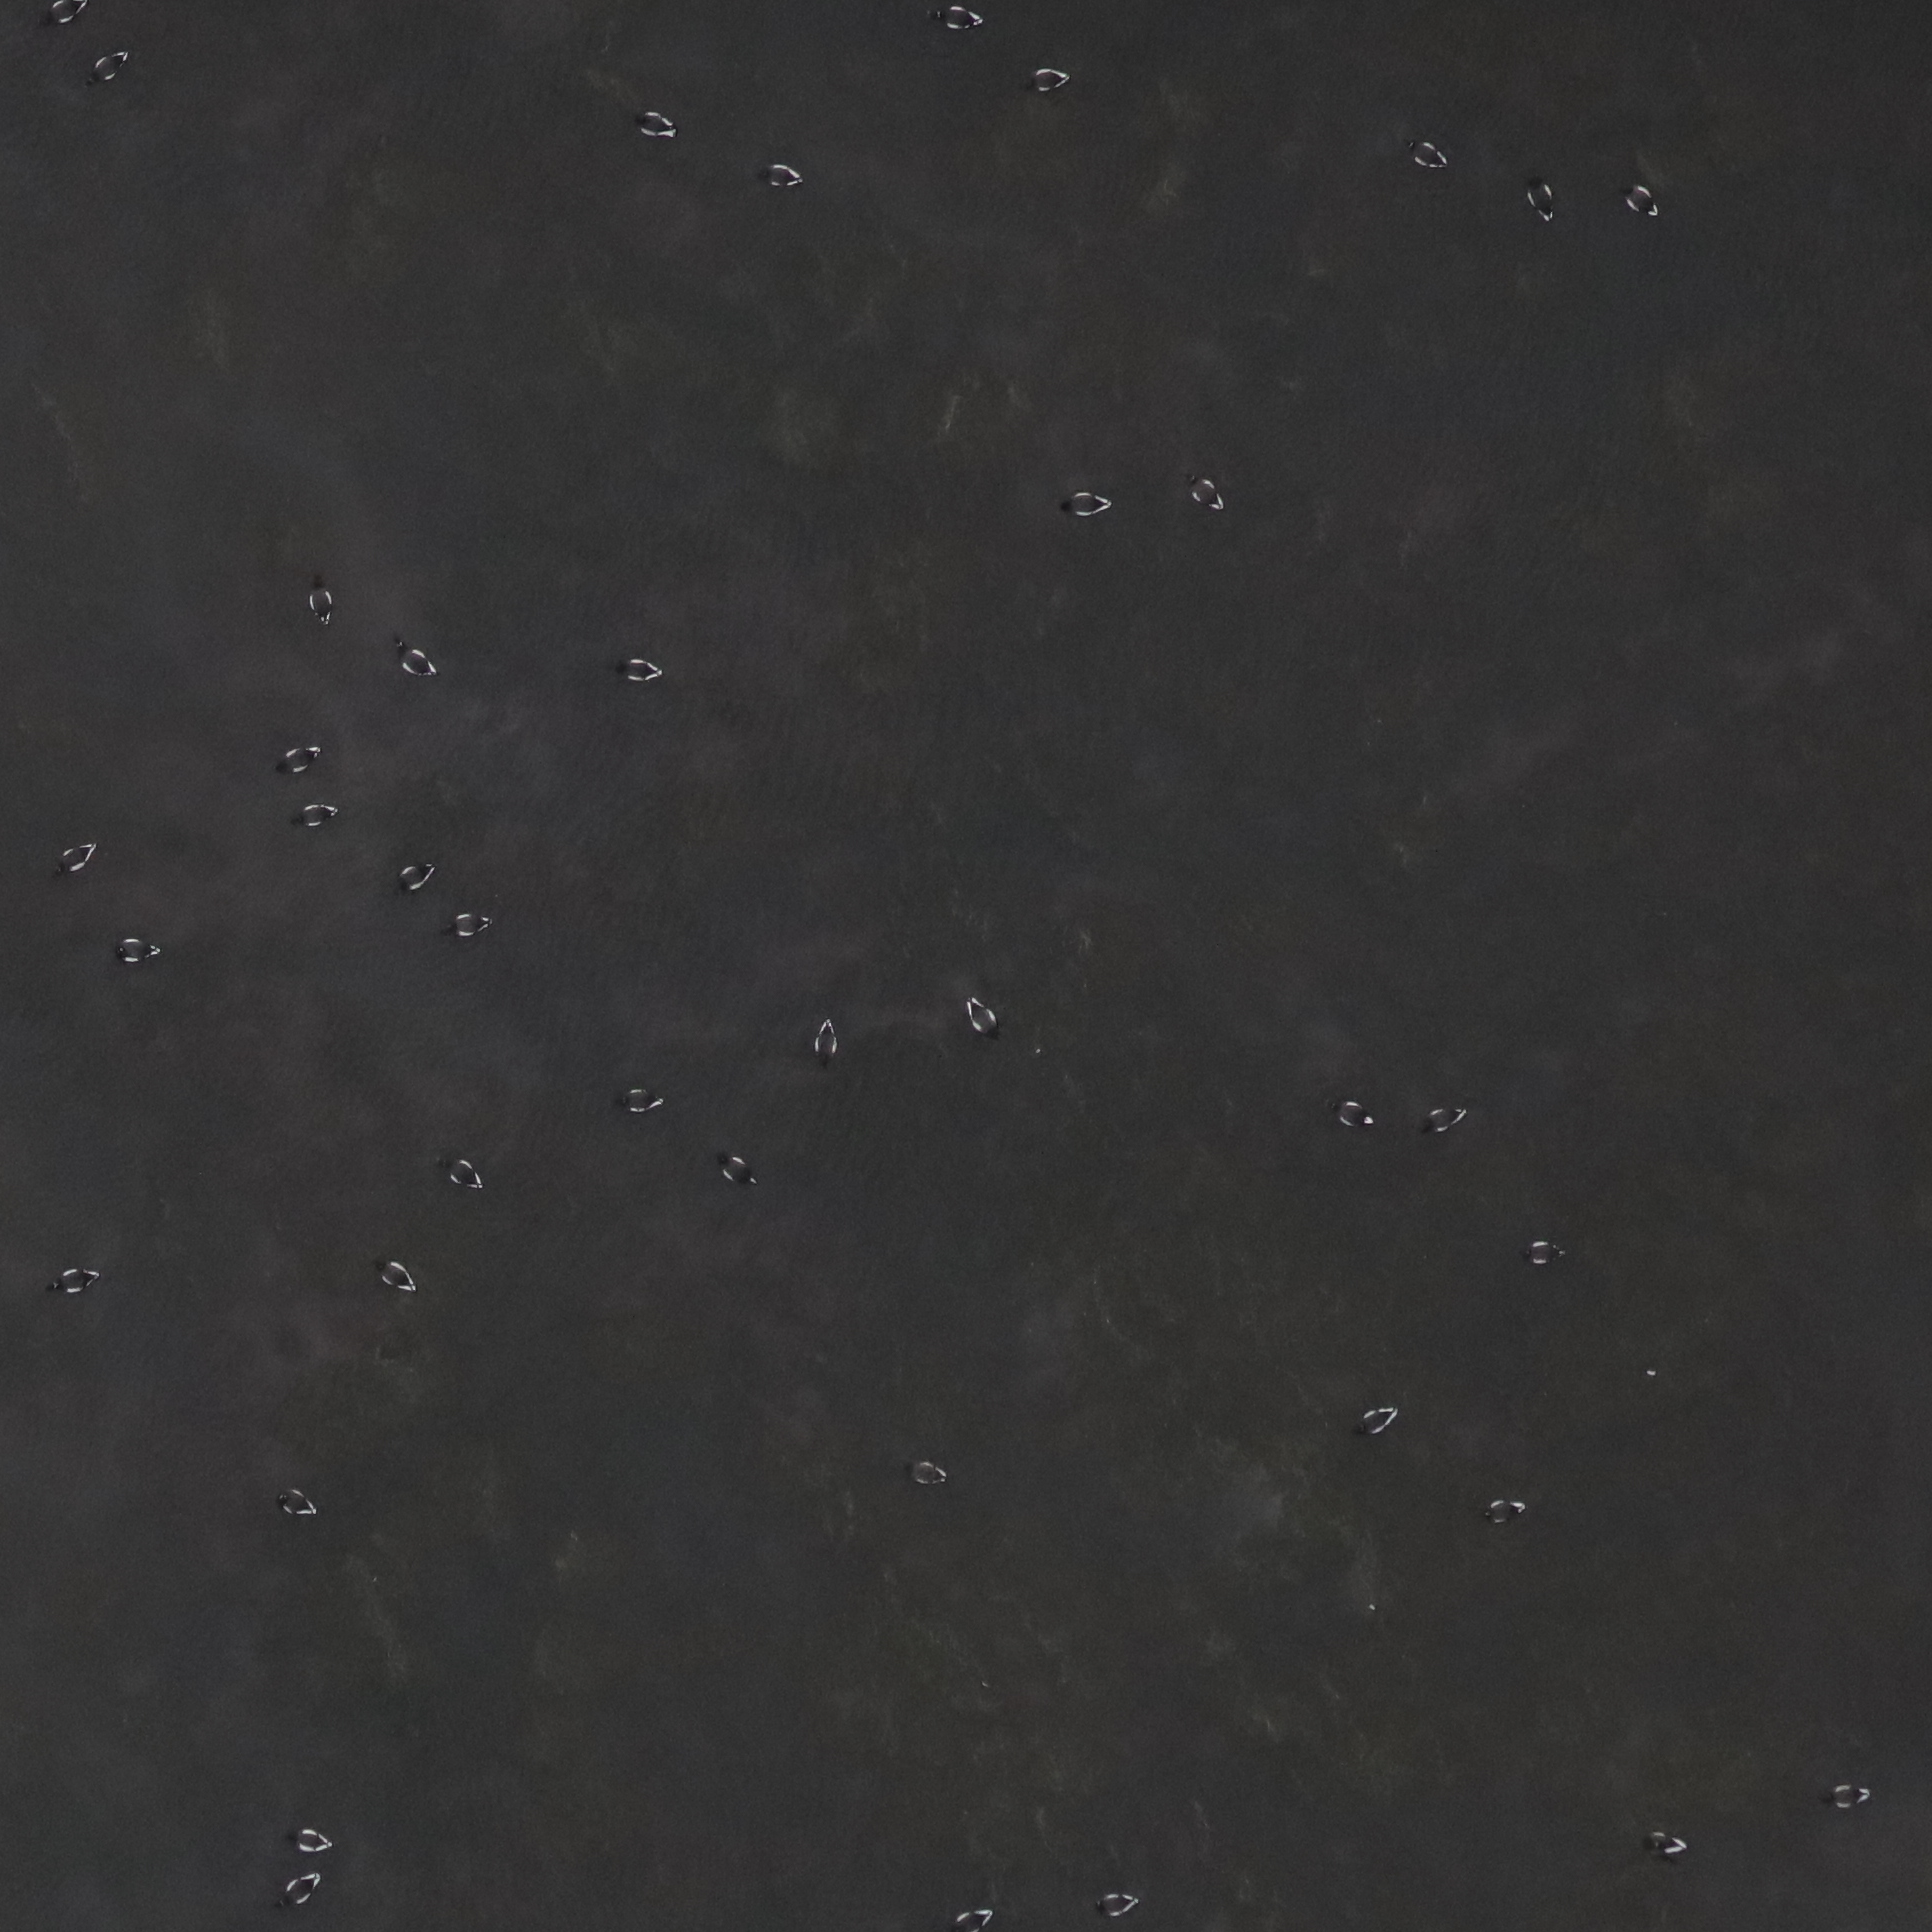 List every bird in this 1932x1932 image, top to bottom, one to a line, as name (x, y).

brant (54, 10)
brant (959, 23)
brant (108, 68)
brant (1048, 80)
brant (655, 125)
brant (1427, 155)
brant (782, 177)
brant (1541, 200)
brant (1639, 201)
brant (1203, 493)
brant (1085, 505)
brant (321, 601)
brant (416, 662)
brant (639, 669)
brant (298, 761)
brant (318, 815)
brant (78, 858)
brant (416, 877)
brant (466, 924)
brant (136, 951)
brant (982, 1017)
brant (825, 1042)
brant (640, 1100)
brant (1350, 1113)
brant (1444, 1121)
brant (736, 1170)
brant (465, 1174)
brant (1543, 1251)
brant (396, 1274)
brant (74, 1281)
brant (1374, 1421)
brant (926, 1472)
brant (297, 1502)
brant (1503, 1511)
brant (1846, 1796)
brant (308, 1841)
brant (1665, 1844)
brant (299, 1890)
brant (1116, 1904)
brant (969, 1922)